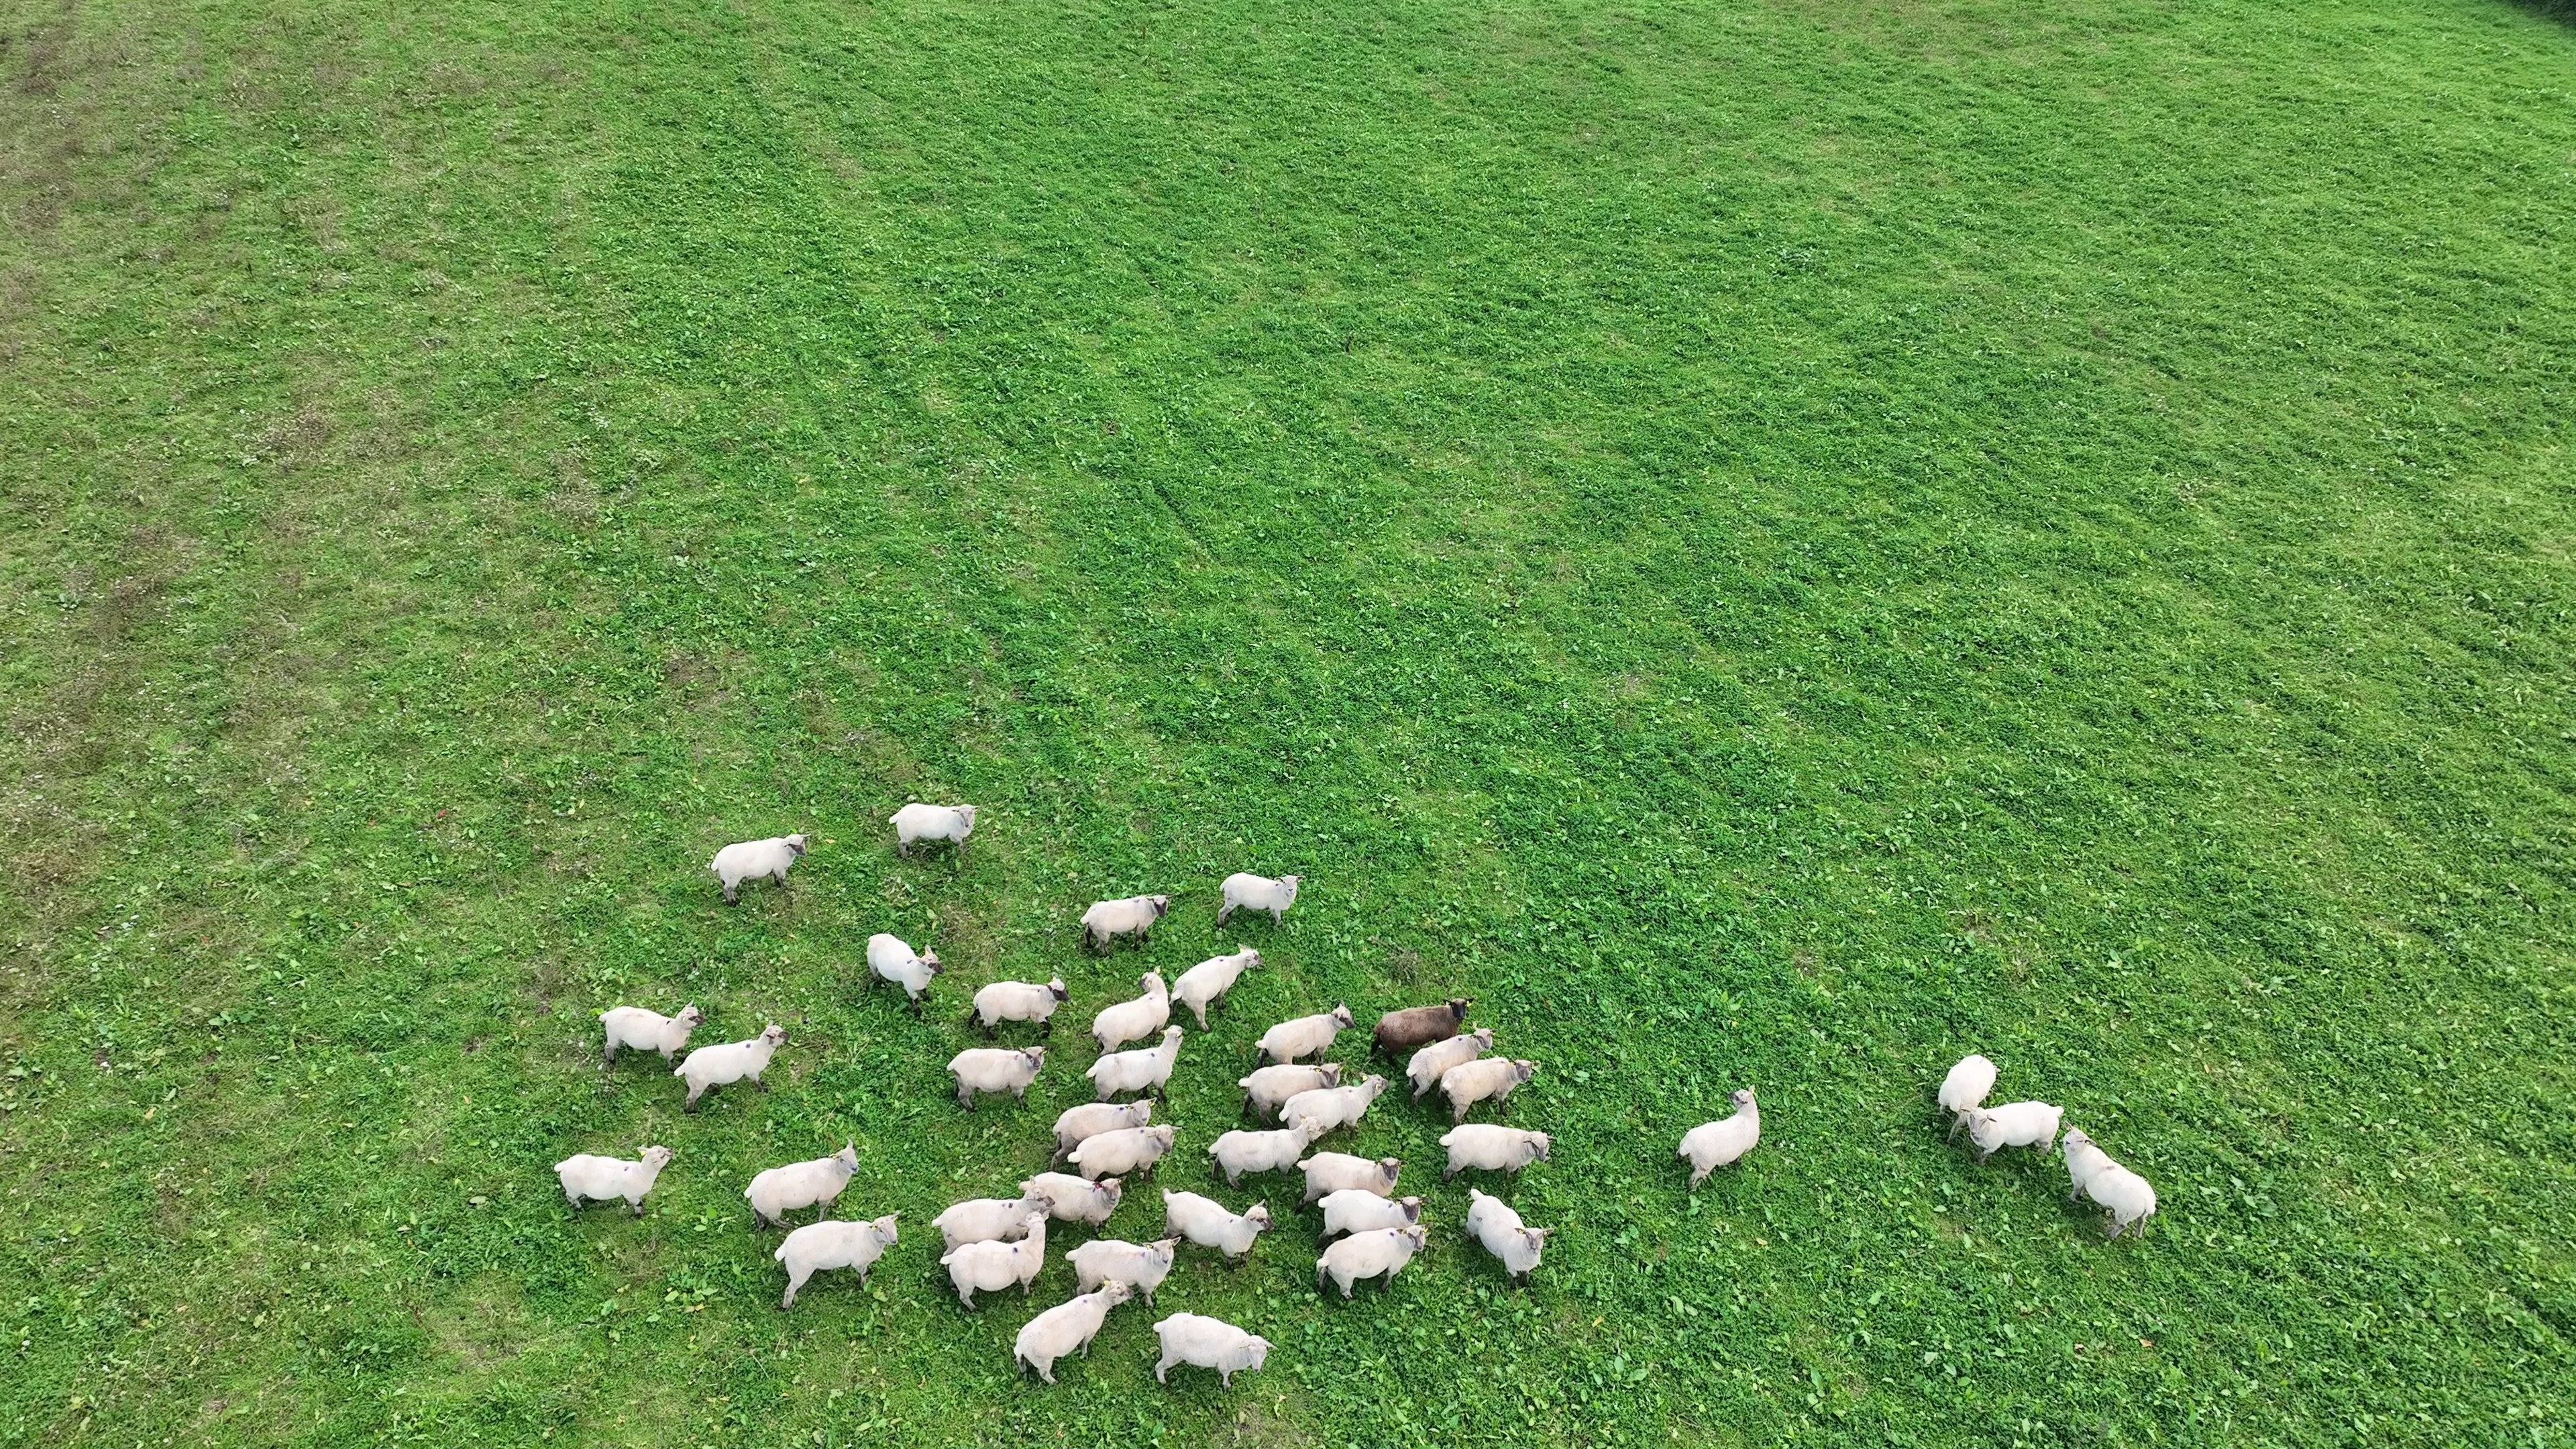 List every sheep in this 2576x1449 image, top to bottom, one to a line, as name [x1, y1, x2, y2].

sheep [889, 802, 980, 859]
sheep [710, 834, 809, 900]
sheep [1219, 871, 1301, 926]
sheep [1079, 894, 1171, 949]
sheep [867, 933, 944, 1004]
sheep [1172, 943, 1263, 1031]
sheep [1092, 967, 1171, 1058]
sheep [971, 973, 1068, 1040]
sheep [1376, 999, 1475, 1058]
sheep [598, 1000, 706, 1066]
sheep [1254, 1005, 1353, 1066]
sheep [675, 1023, 790, 1111]
sheep [1404, 1024, 1494, 1098]
sheep [1084, 1025, 1186, 1105]
sheep [947, 1047, 1049, 1108]
sheep [1935, 1055, 2002, 1142]
sheep [1439, 1057, 1539, 1120]
sheep [1236, 1057, 1340, 1117]
sheep [1278, 1070, 1391, 1142]
sheep [1676, 1085, 1759, 1188]
sheep [1050, 1097, 1159, 1168]
sheep [1962, 1101, 2063, 1166]
sheep [1206, 1115, 1330, 1183]
sheep [2061, 1120, 2158, 1238]
sheep [1068, 1124, 1177, 1185]
sheep [1439, 1124, 1556, 1185]
sheep [743, 1137, 862, 1226]
sheep [553, 1145, 672, 1217]
sheep [1296, 1146, 1397, 1204]
sheep [1020, 1171, 1126, 1233]
sheep [931, 1174, 1055, 1247]
sheep [1161, 1187, 1275, 1269]
sheep [1467, 1188, 1554, 1288]
sheep [1317, 1189, 1422, 1242]
sheep [773, 1210, 903, 1307]
sheep [940, 1210, 1050, 1311]
sheep [1316, 1224, 1430, 1300]
sheep [1064, 1237, 1182, 1307]
sheep [1013, 1281, 1133, 1387]
sheep [1153, 1313, 1277, 1387]